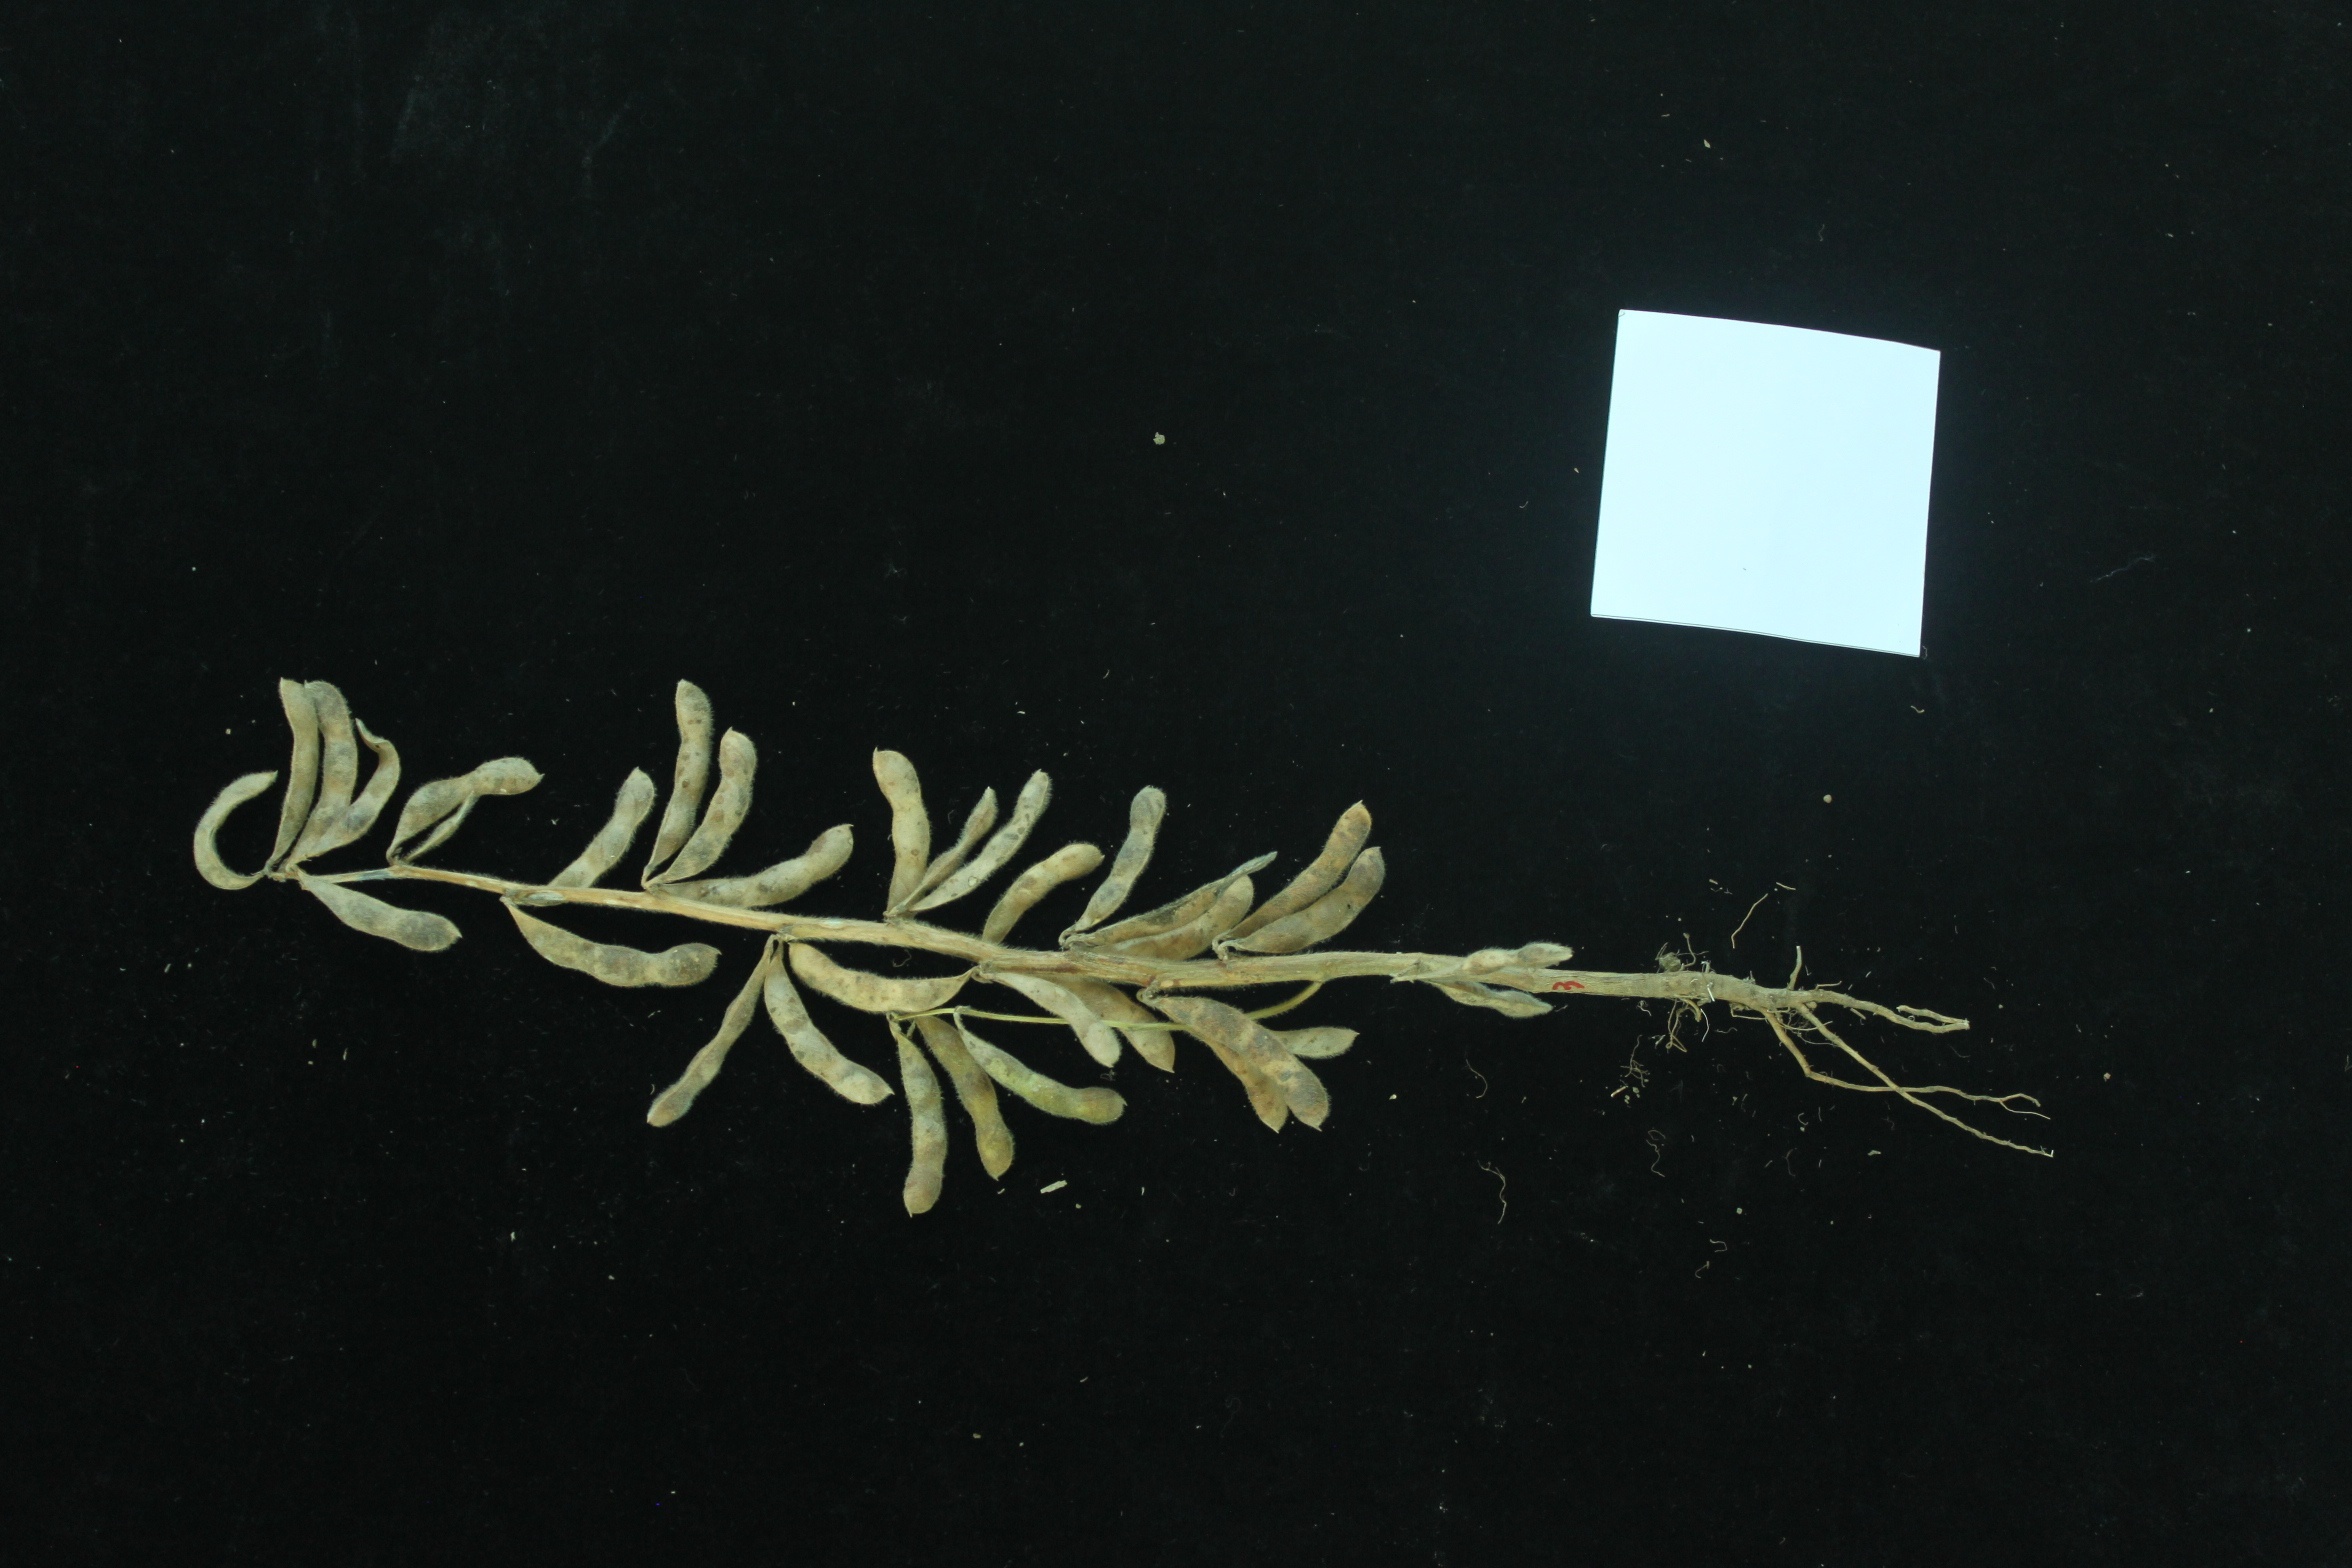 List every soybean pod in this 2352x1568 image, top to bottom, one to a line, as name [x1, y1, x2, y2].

soybean pod [265, 678, 317, 870]
soybean pod [277, 683, 356, 876]
soybean pod [643, 684, 712, 885]
soybean pod [309, 725, 403, 849]
soybean pod [646, 731, 756, 886]
soybean pod [873, 746, 929, 918]
soybean pod [388, 758, 545, 861]
soybean pod [511, 767, 653, 907]
soybean pod [906, 770, 1050, 908]
soybean pod [192, 772, 277, 891]
soybean pod [1064, 788, 1165, 936]
soybean pod [921, 793, 993, 887]
soybean pod [410, 802, 469, 859]
soybean pod [1223, 802, 1370, 945]
soybean pod [649, 822, 854, 909]
soybean pod [981, 844, 1102, 969]
soybean pod [1220, 846, 1384, 952]
soybean pod [298, 875, 458, 951]
soybean pod [1091, 875, 1252, 962]
soybean pod [505, 901, 720, 988]
soybean pod [648, 939, 769, 1126]
soybean pod [790, 942, 972, 1014]
soybean pod [763, 943, 895, 1106]
soybean pod [1409, 943, 1571, 978]
soybean pod [983, 973, 1120, 1068]
soybean pod [1049, 978, 1174, 1074]
soybean pod [1434, 981, 1549, 1016]
soybean pod [1146, 998, 1328, 1131]
soybean pod [1183, 1001, 1286, 1133]
soybean pod [915, 1021, 1015, 1177]
soybean pod [892, 1023, 948, 1215]
soybean pod [957, 1024, 1126, 1125]
soybean pod [1280, 1032, 1354, 1059]